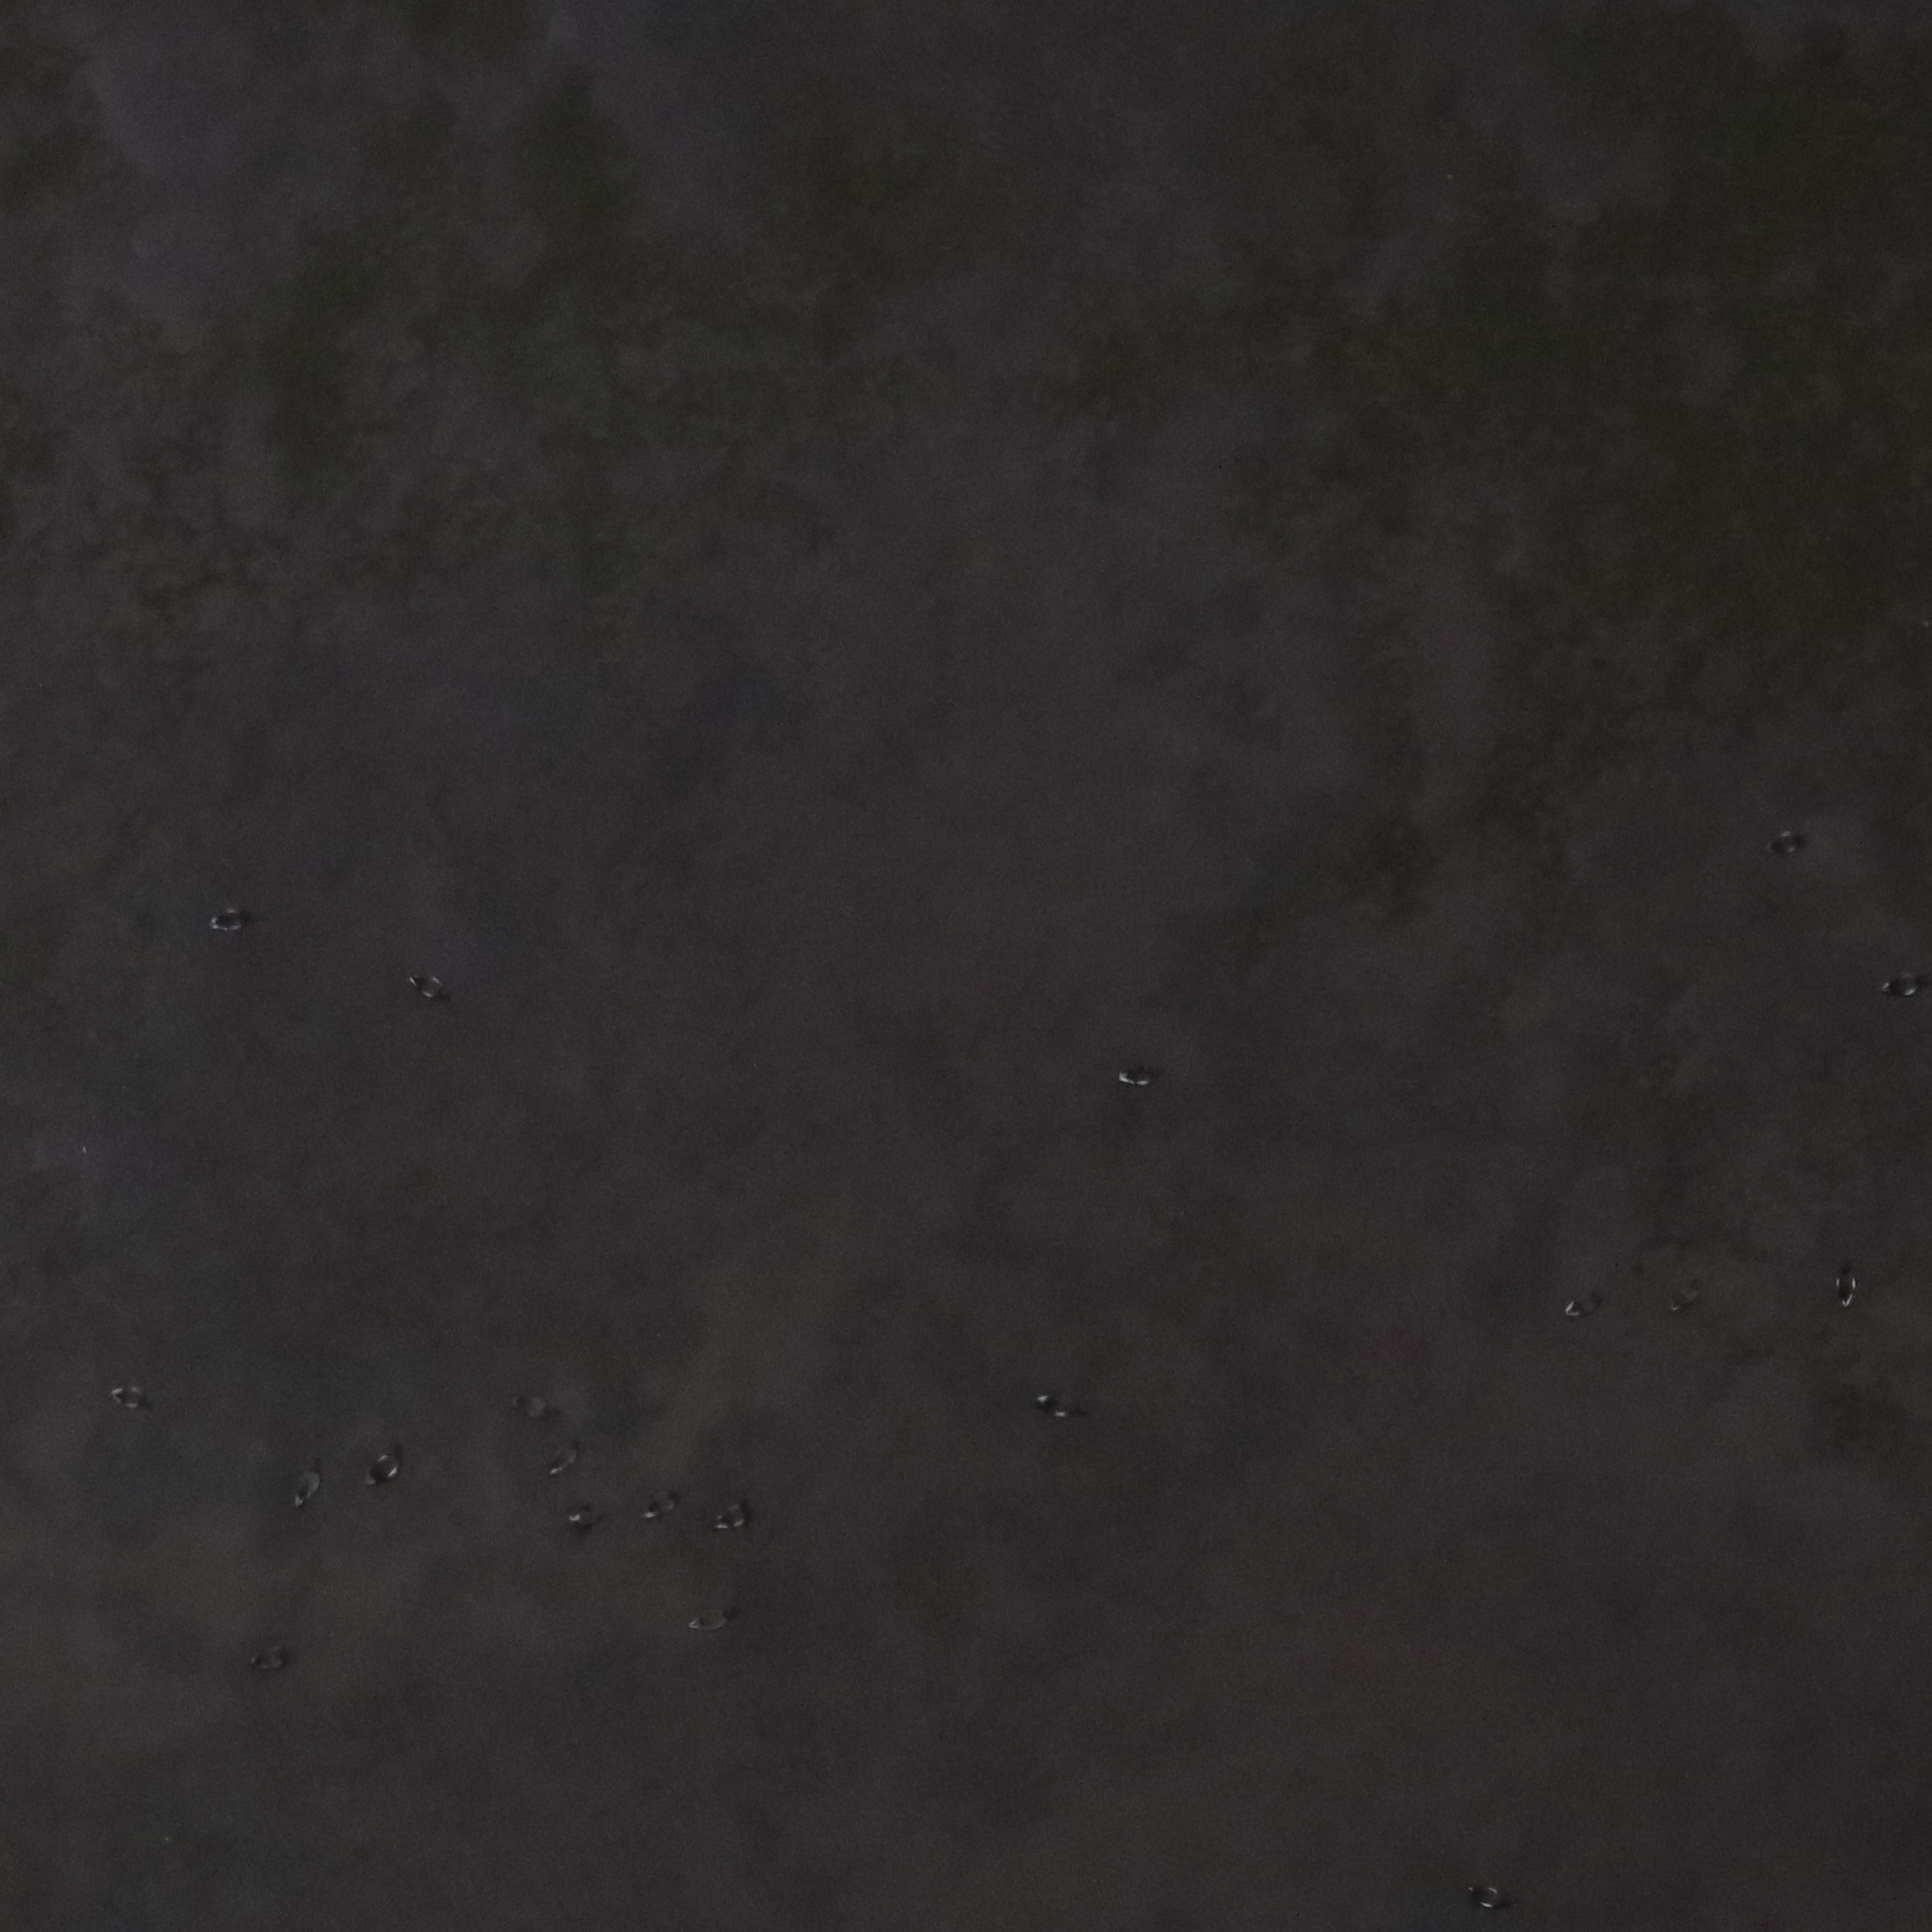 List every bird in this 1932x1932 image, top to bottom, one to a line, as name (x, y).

brant (1784, 842)
brant (231, 918)
brant (429, 986)
brant (1907, 986)
brant (1134, 1079)
brant (1847, 1287)
brant (1685, 1296)
brant (1584, 1302)
brant (127, 1396)
brant (1055, 1405)
brant (537, 1412)
brant (566, 1459)
brant (385, 1467)
brant (306, 1483)
brant (663, 1504)
brant (730, 1517)
brant (581, 1518)
brant (707, 1617)
brant (267, 1653)
brant (1489, 1898)